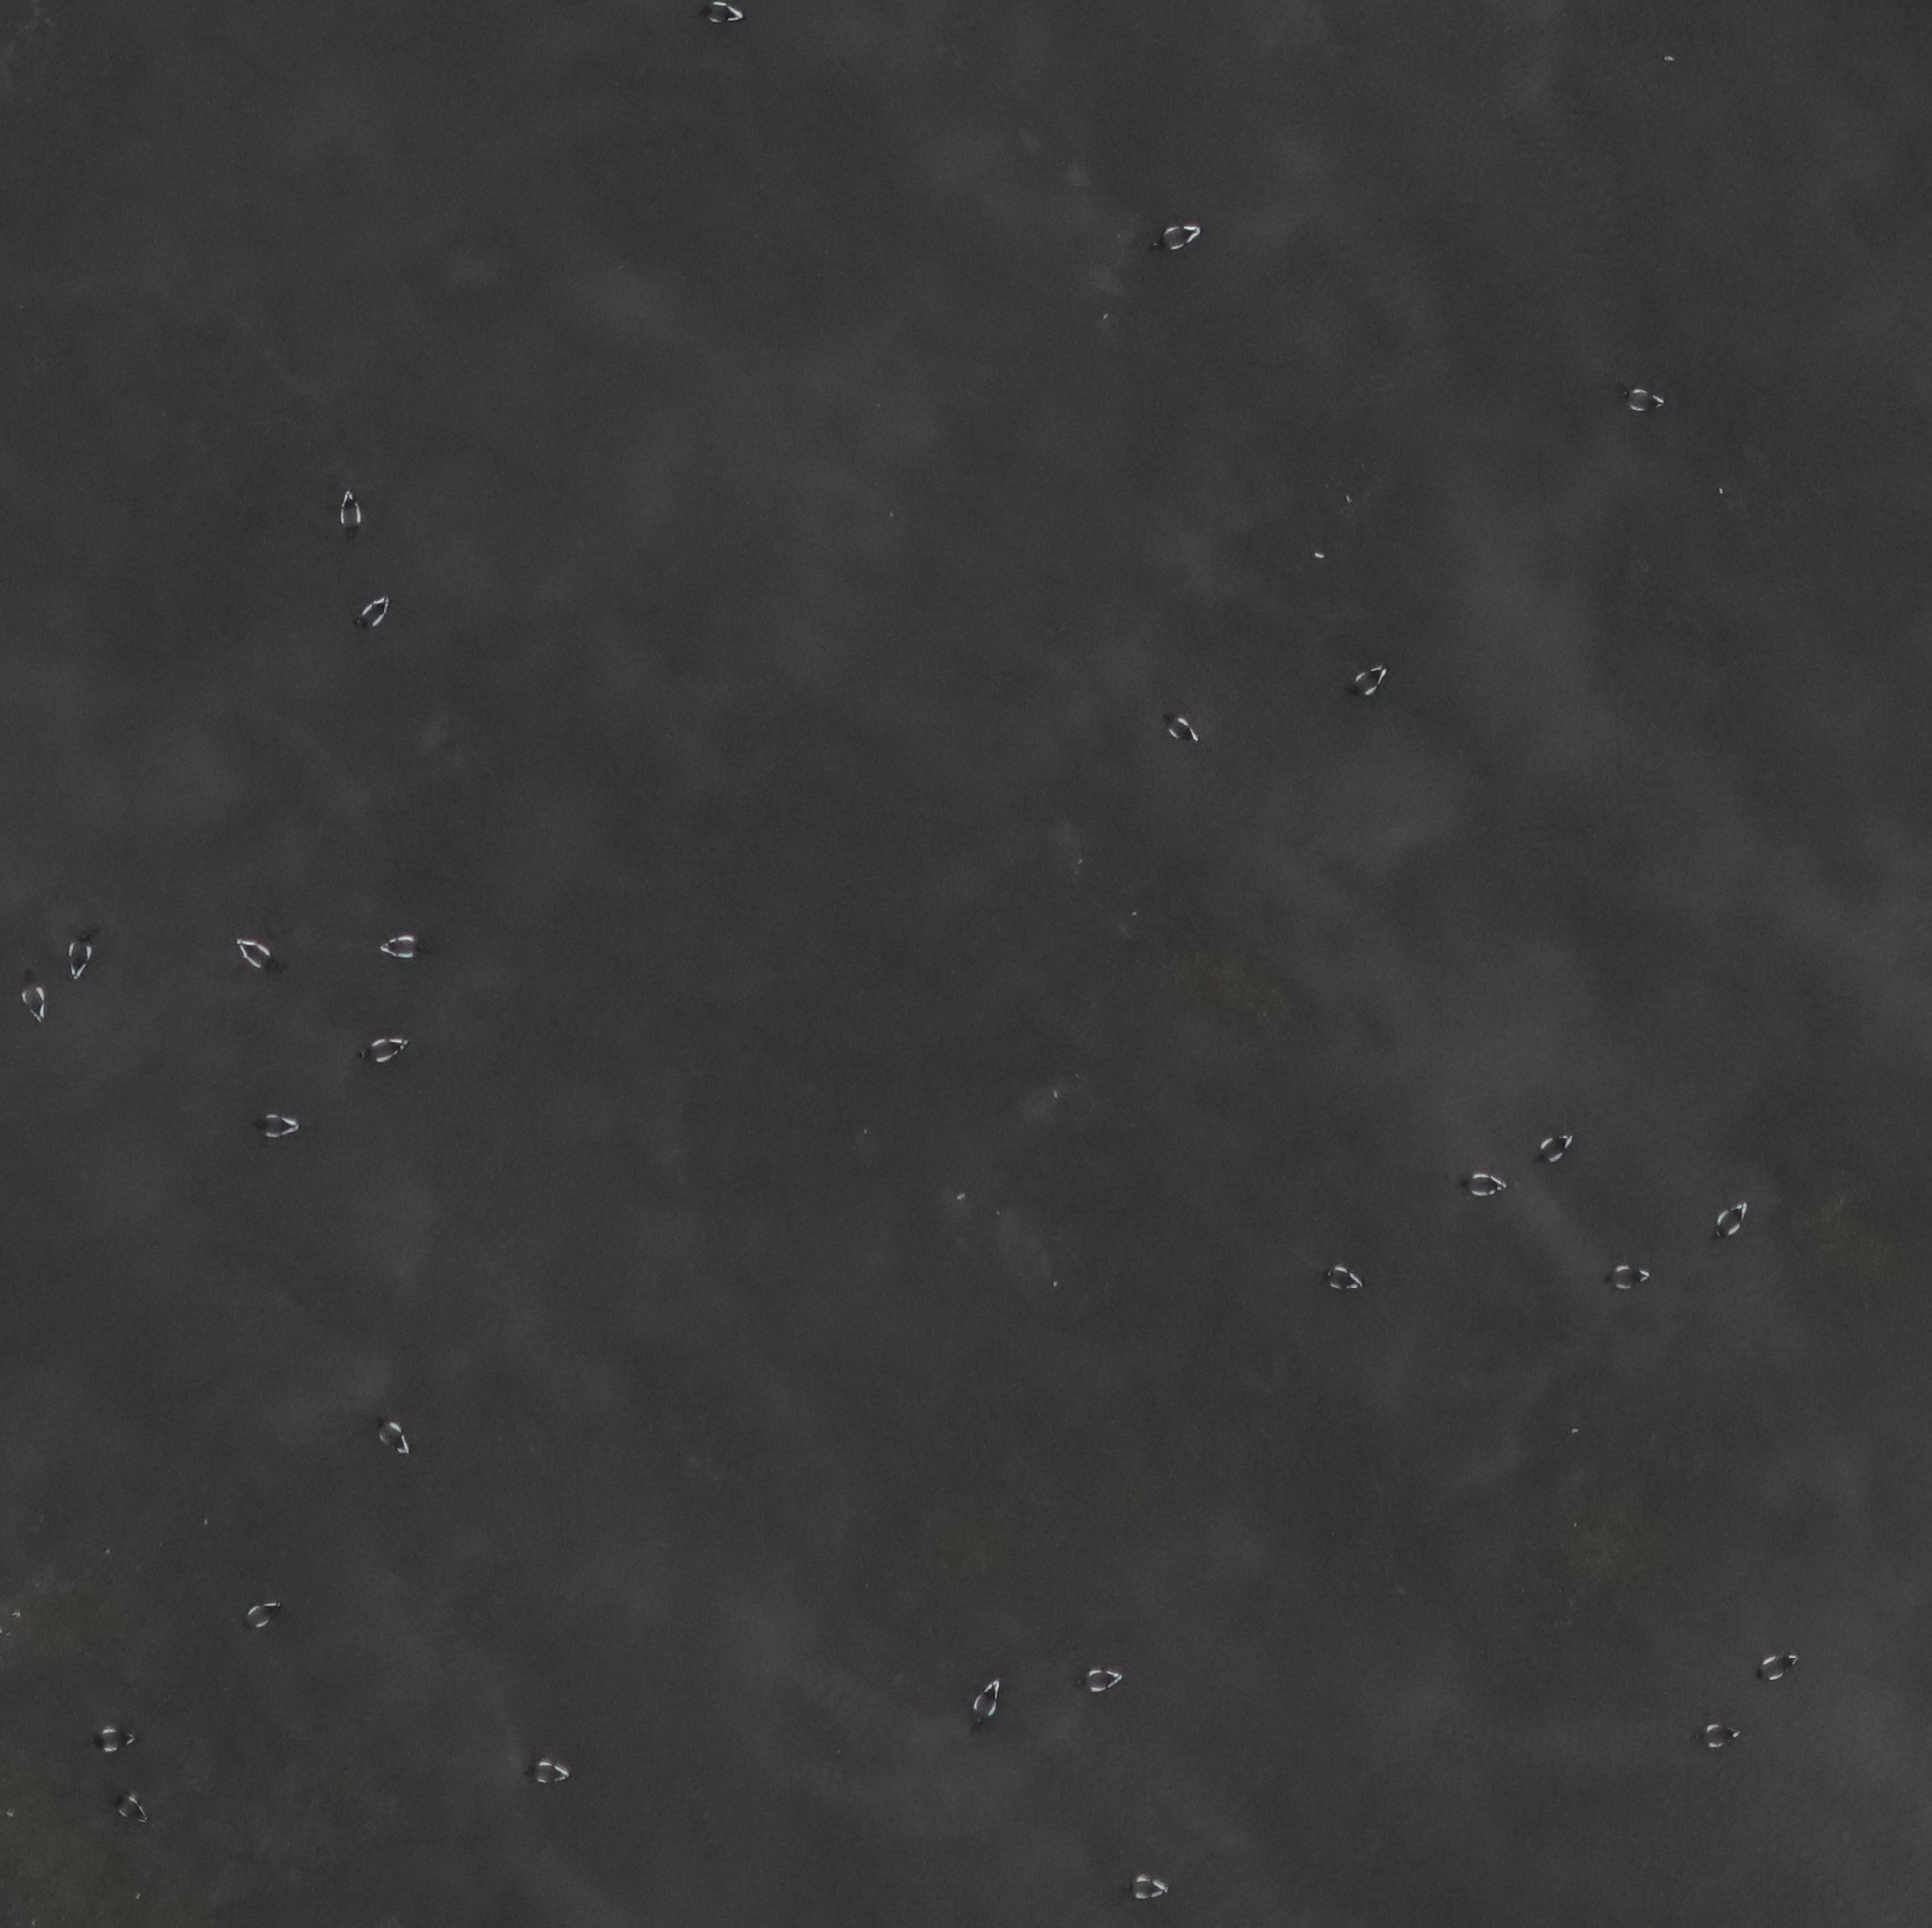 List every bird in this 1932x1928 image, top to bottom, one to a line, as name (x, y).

brant (719, 12)
brant (1176, 237)
brant (1644, 400)
brant (350, 515)
brant (373, 613)
brant (1370, 680)
brant (1177, 727)
brant (403, 947)
brant (257, 954)
brant (82, 956)
brant (32, 997)
brant (384, 1050)
brant (275, 1125)
brant (1555, 1148)
brant (1484, 1184)
brant (1730, 1220)
brant (1627, 1277)
brant (1344, 1278)
brant (393, 1436)
brant (261, 1615)
brant (1775, 1668)
brant (1102, 1681)
brant (986, 1703)
brant (1721, 1736)
brant (113, 1740)
brant (549, 1771)
brant (130, 1806)
brant (1145, 1888)